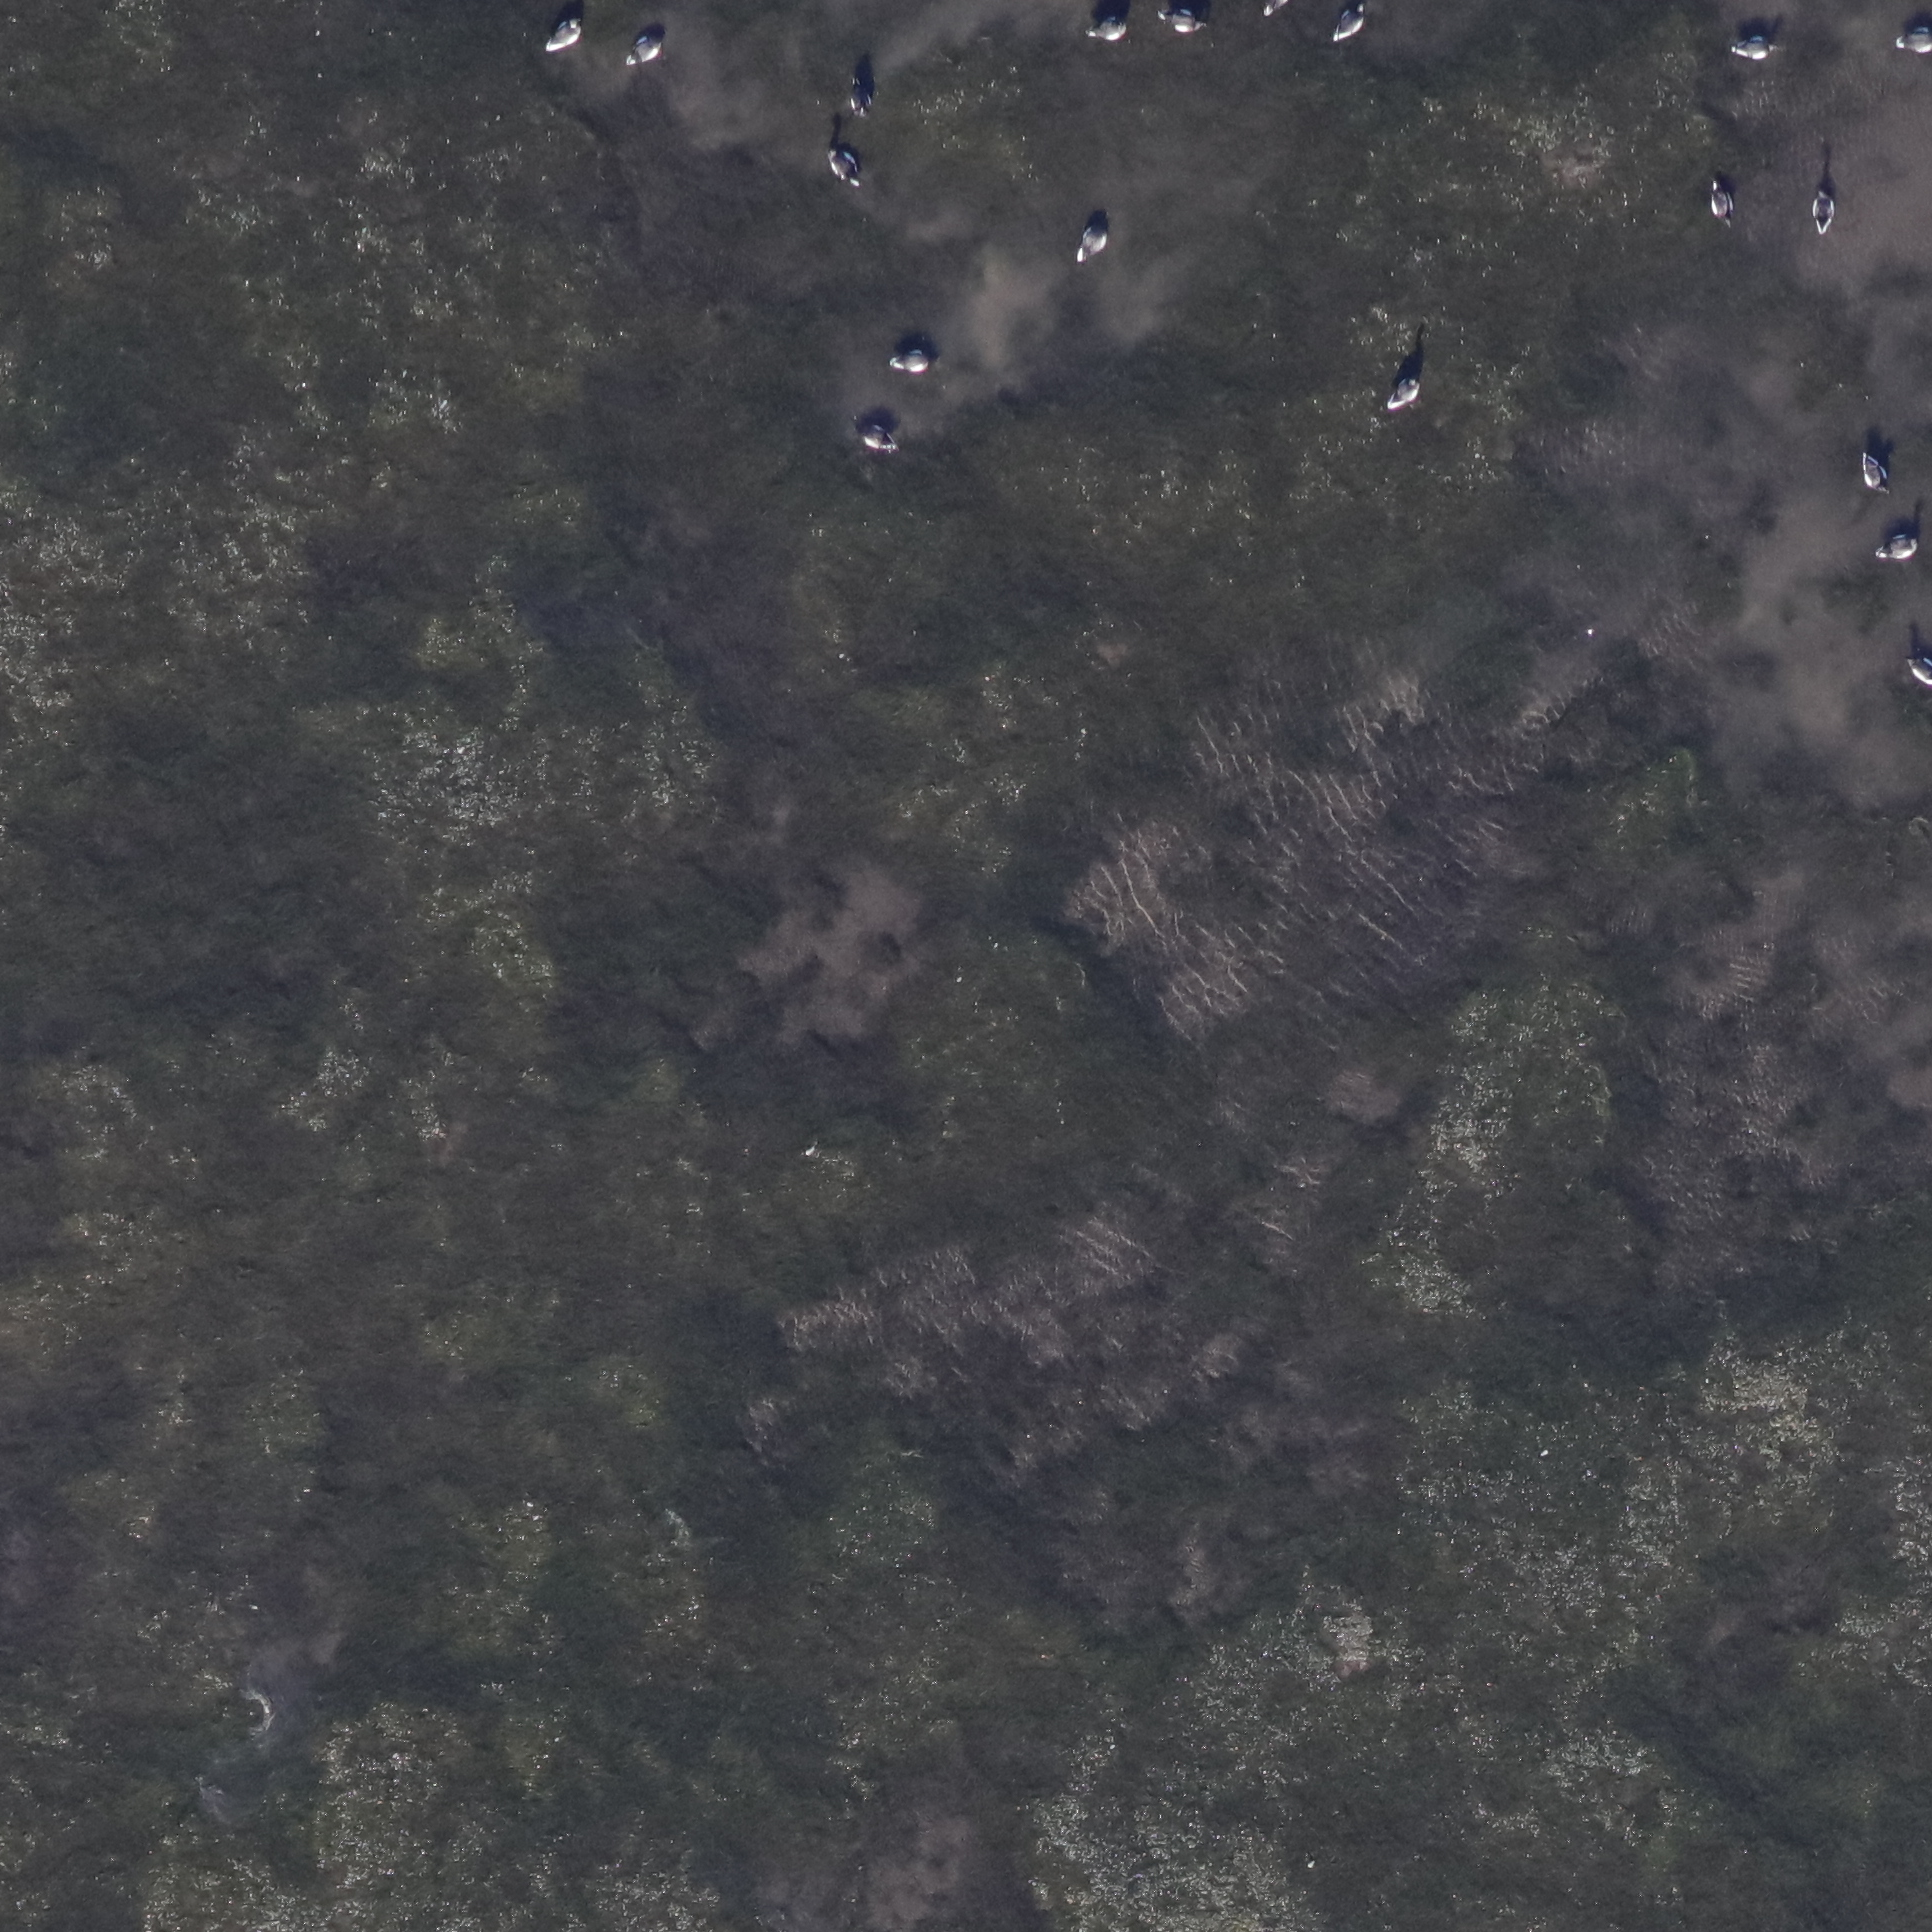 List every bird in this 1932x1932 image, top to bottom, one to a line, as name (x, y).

brant (1276, 4)
brant (1182, 20)
brant (1352, 24)
brant (1105, 31)
brant (565, 36)
brant (1923, 38)
brant (645, 48)
brant (1757, 49)
brant (862, 101)
brant (841, 164)
brant (1720, 201)
brant (1823, 211)
brant (1092, 242)
brant (913, 361)
brant (1403, 394)
brant (875, 437)
brant (1873, 471)
brant (1899, 547)
brant (1926, 670)